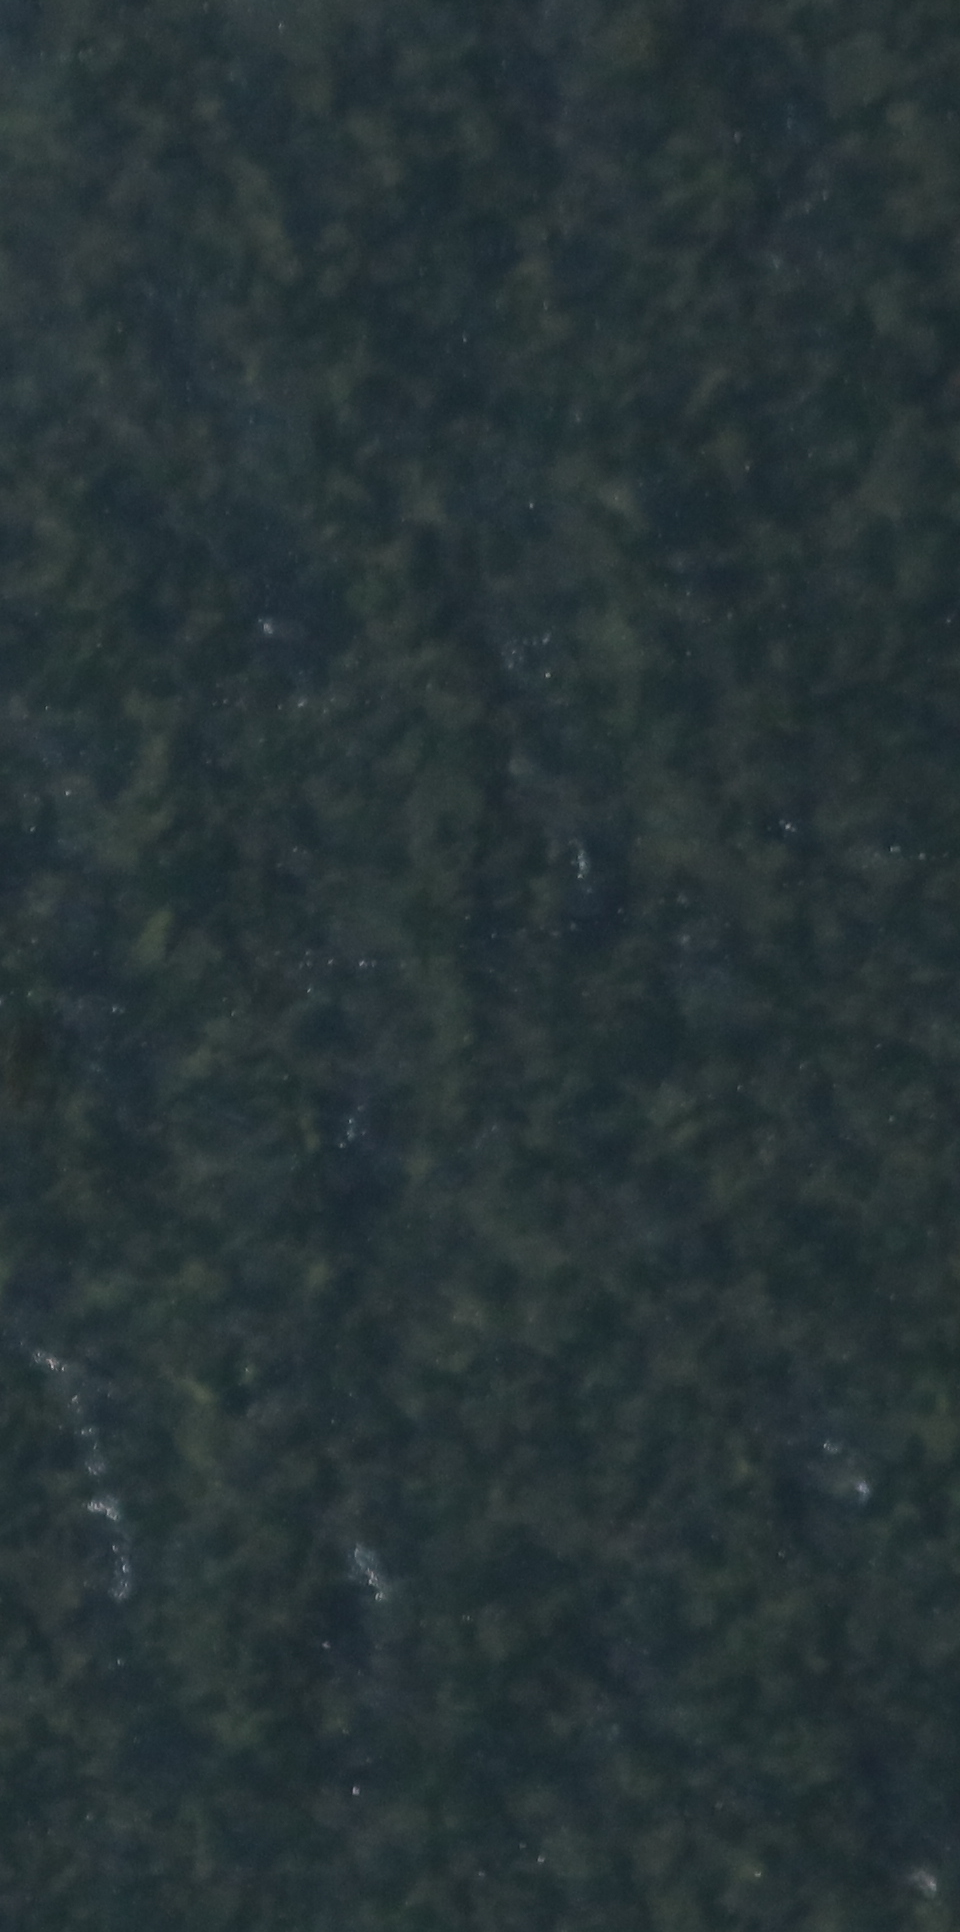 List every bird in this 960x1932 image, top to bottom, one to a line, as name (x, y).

None